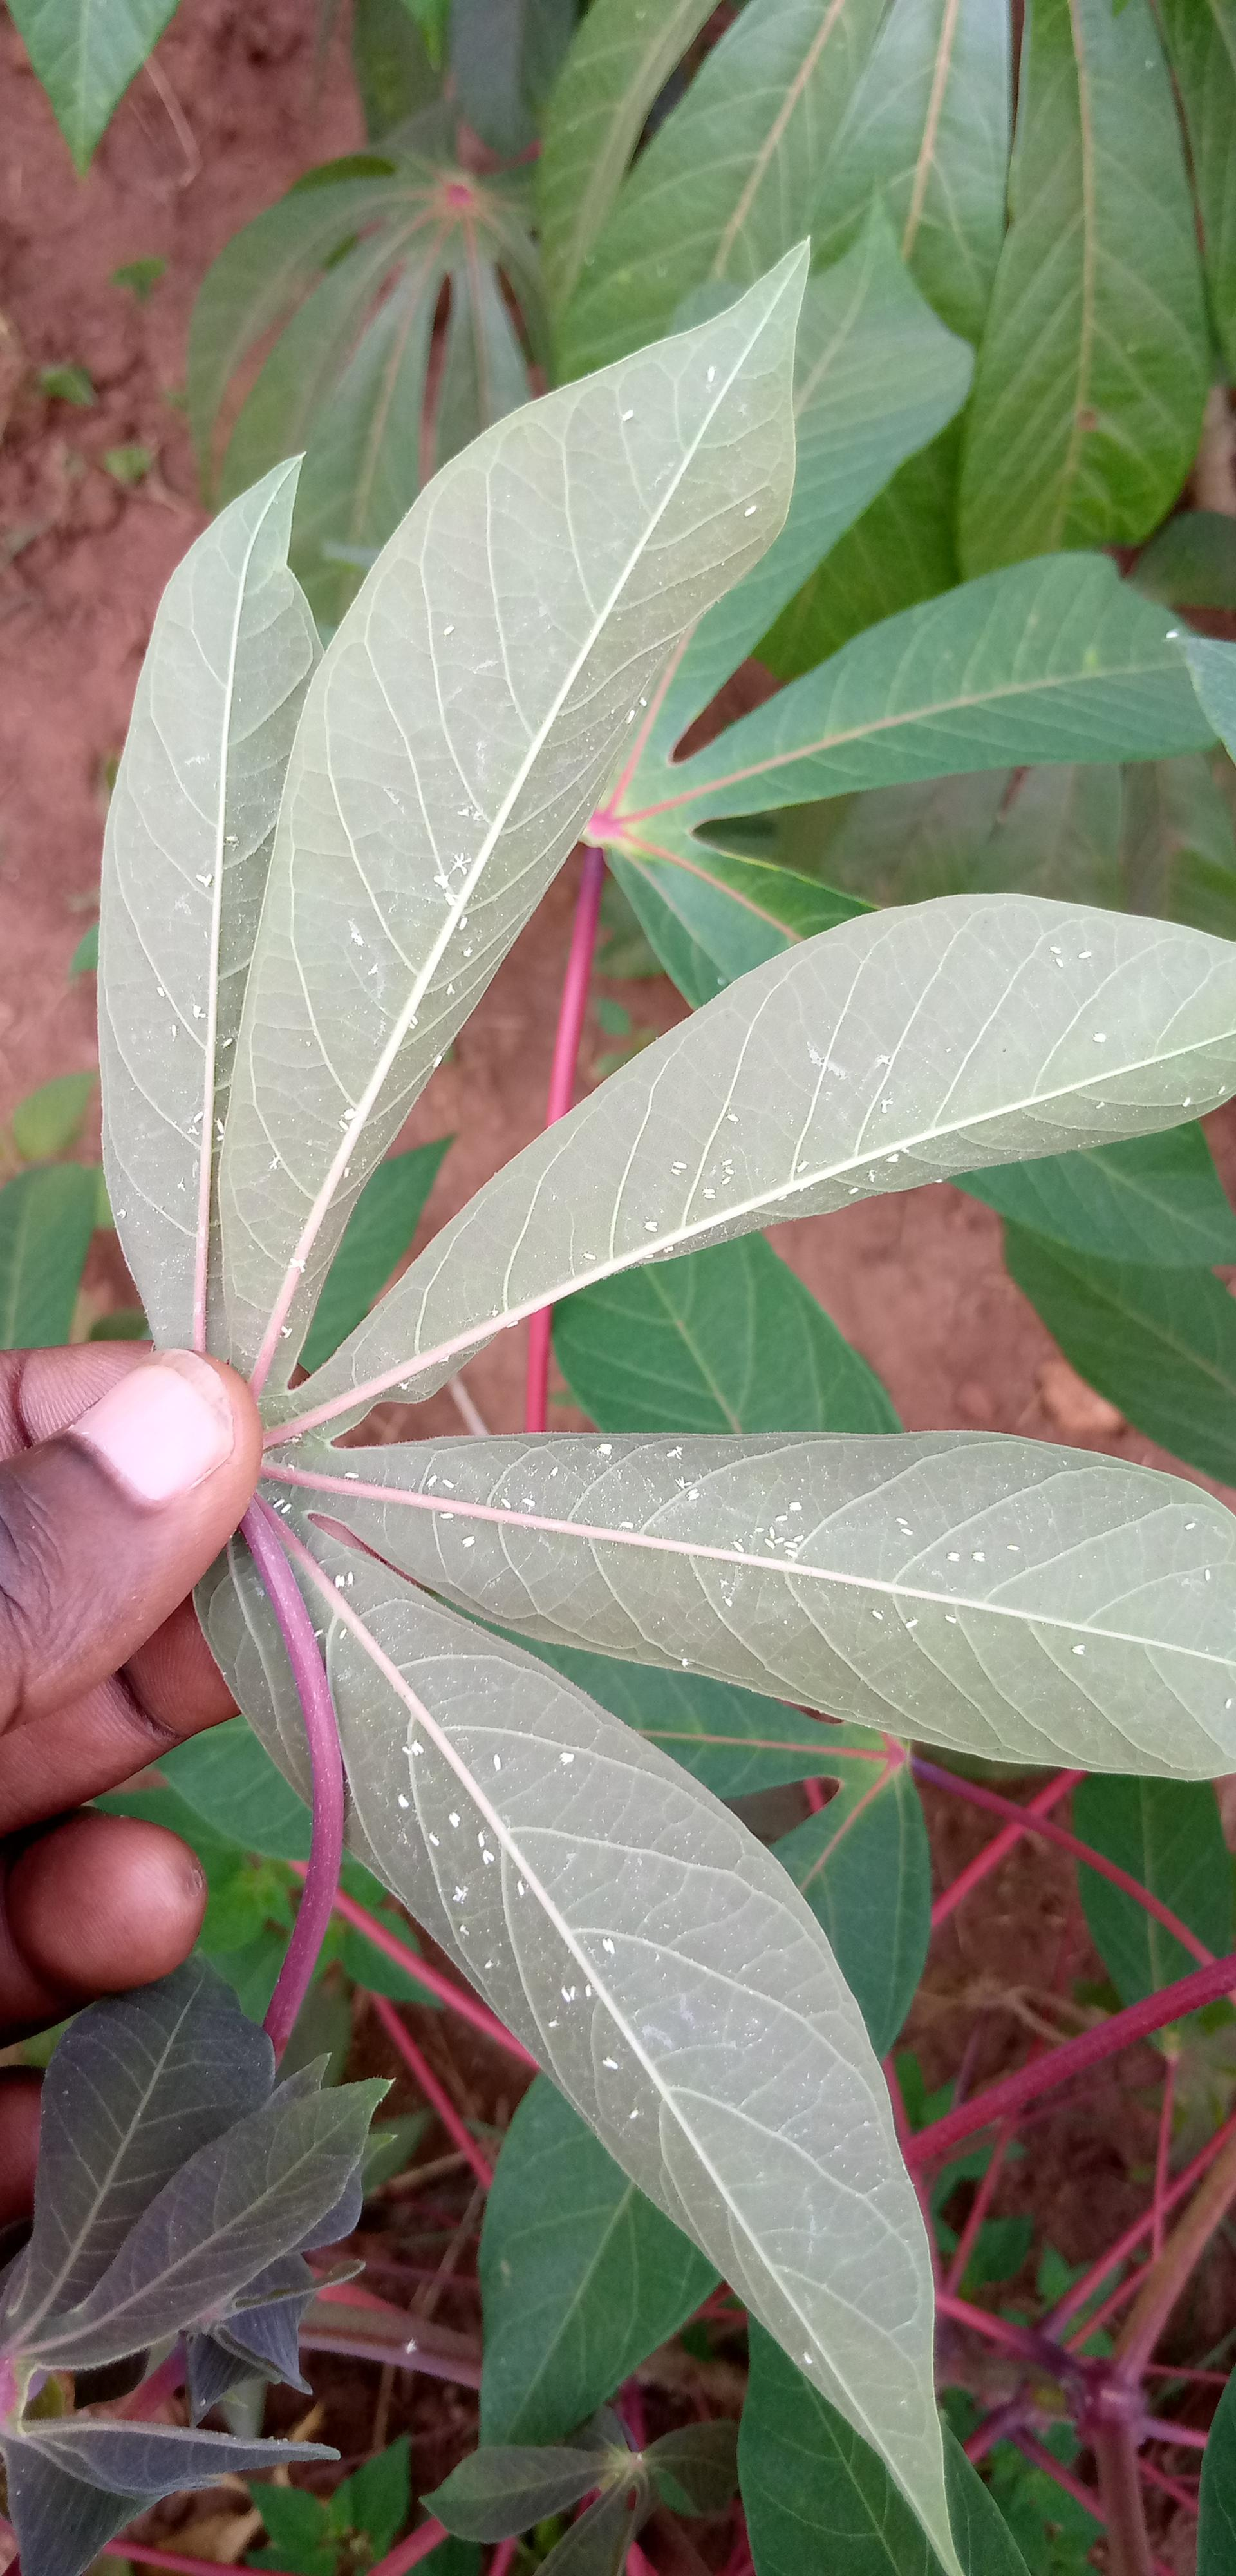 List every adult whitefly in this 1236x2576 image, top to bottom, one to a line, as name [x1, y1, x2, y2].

whitefly [704, 365, 721, 384]
whitefly [619, 407, 635, 424]
whitefly [740, 503, 759, 518]
whitefly [442, 623, 458, 642]
whitefly [1164, 626, 1181, 640]
whitefly [637, 695, 648, 708]
whitefly [625, 708, 637, 724]
whitefly [456, 805, 469, 818]
whitefly [471, 810, 484, 823]
whitefly [224, 833, 241, 846]
whitefly [449, 851, 473, 875]
whitefly [194, 872, 205, 883]
whitefly [433, 872, 451, 888]
whitefly [204, 873, 214, 887]
whitefly [444, 891, 458, 907]
whitefly [458, 915, 468, 932]
whitefly [350, 932, 366, 947]
whitefly [1047, 943, 1062, 954]
whitefly [462, 945, 474, 959]
whitefly [1075, 949, 1094, 961]
whitefly [1053, 956, 1066, 969]
whitefly [366, 962, 381, 977]
whitefly [444, 981, 456, 997]
whitefly [156, 985, 166, 998]
whitefly [192, 1003, 208, 1021]
whitefly [410, 1016, 420, 1025]
whitefly [408, 1022, 415, 1030]
whitefly [171, 1023, 178, 1039]
whitefly [1093, 1031, 1107, 1037]
whitefly [222, 1036, 234, 1050]
whitefly [1092, 1036, 1105, 1043]
whitefly [431, 1052, 442, 1068]
whitefly [876, 1052, 892, 1066]
whitefly [1216, 1084, 1228, 1095]
whitefly [879, 1095, 896, 1114]
whitefly [1181, 1095, 1191, 1108]
whitefly [1094, 1100, 1106, 1110]
whitefly [344, 1108, 355, 1115]
whitefly [192, 1110, 204, 1123]
whitefly [345, 1110, 359, 1121]
whitefly [724, 1112, 740, 1124]
whitefly [213, 1118, 225, 1133]
whitefly [337, 1119, 350, 1132]
whitefly [186, 1124, 200, 1137]
whitefly [216, 1135, 224, 1142]
whitefly [884, 1153, 901, 1164]
whitefly [267, 1153, 283, 1172]
whitefly [721, 1157, 734, 1166]
whitefly [794, 1159, 810, 1173]
whitefly [673, 1160, 688, 1170]
whitefly [343, 1165, 351, 1179]
whitefly [723, 1166, 735, 1176]
whitefly [669, 1168, 682, 1176]
whitefly [866, 1168, 877, 1186]
whitefly [720, 1175, 733, 1186]
whitefly [847, 1186, 859, 1195]
whitefly [701, 1187, 716, 1194]
whitefly [704, 1193, 716, 1200]
whitefly [115, 1207, 127, 1221]
whitefly [643, 1220, 657, 1227]
whitefly [644, 1225, 658, 1233]
whitefly [662, 1245, 675, 1253]
whitefly [581, 1251, 597, 1262]
whitefly [643, 1253, 655, 1259]
whitefly [287, 1256, 306, 1274]
whitefly [506, 1320, 519, 1331]
whitefly [281, 1325, 288, 1334]
whitefly [284, 1327, 293, 1338]
whitefly [398, 1382, 411, 1392]
whitefly [599, 1443, 612, 1450]
whitefly [675, 1444, 684, 1455]
whitefly [597, 1447, 611, 1456]
whitefly [666, 1448, 683, 1461]
whitefly [549, 1464, 559, 1477]
whitefly [344, 1471, 362, 1480]
whitefly [426, 1473, 438, 1489]
whitefly [673, 1473, 693, 1490]
whitefly [441, 1477, 456, 1490]
whitefly [688, 1488, 699, 1496]
whitefly [688, 1492, 701, 1502]
whitefly [520, 1496, 536, 1508]
whitefly [500, 1497, 512, 1510]
whitefly [272, 1498, 285, 1508]
whitefly [788, 1500, 800, 1505]
whitefly [280, 1503, 293, 1514]
whitefly [789, 1505, 803, 1511]
whitefly [438, 1511, 454, 1521]
whitefly [774, 1514, 788, 1522]
whitefly [894, 1516, 909, 1526]
whitefly [619, 1519, 634, 1529]
whitefly [1184, 1520, 1196, 1531]
whitefly [769, 1525, 776, 1539]
whitefly [753, 1526, 765, 1534]
whitefly [900, 1527, 914, 1537]
whitefly [792, 1533, 805, 1543]
whitefly [462, 1535, 475, 1544]
whitefly [774, 1536, 787, 1545]
whitefly [763, 1537, 774, 1549]
whitefly [464, 1539, 476, 1549]
whitefly [731, 1539, 746, 1554]
whitefly [783, 1540, 798, 1549]
whitefly [1006, 1542, 1021, 1551]
whitefly [783, 1548, 799, 1559]
whitefly [971, 1551, 985, 1557]
whitefly [947, 1551, 960, 1557]
whitefly [946, 1556, 959, 1562]
whitefly [973, 1556, 986, 1562]
whitefly [1204, 1567, 1211, 1583]
whitefly [347, 1569, 355, 1587]
whitefly [335, 1573, 341, 1590]
whitefly [340, 1575, 344, 1589]
whitefly [724, 1595, 735, 1609]
whitefly [870, 1609, 885, 1622]
whitefly [944, 1612, 957, 1625]
whitefly [905, 1616, 919, 1629]
whitefly [312, 1625, 324, 1638]
whitefly [338, 1625, 349, 1640]
whitefly [1071, 1644, 1085, 1651]
whitefly [1072, 1648, 1084, 1656]
whitefly [679, 1656, 693, 1669]
whitefly [1222, 1697, 1233, 1712]
whitefly [413, 1741, 425, 1755]
whitefly [411, 1743, 419, 1757]
whitefly [401, 1745, 412, 1756]
whitefly [558, 1751, 576, 1757]
whitefly [492, 1752, 503, 1772]
whitefly [561, 1757, 574, 1764]
whitefly [397, 1792, 413, 1810]
whitefly [451, 1812, 460, 1823]
whitefly [449, 1814, 458, 1828]
whitefly [476, 1830, 486, 1848]
whitefly [427, 1831, 440, 1848]
whitefly [483, 1849, 495, 1862]
whitefly [482, 1852, 489, 1866]
whitefly [514, 1878, 529, 1897]
whitefly [451, 1884, 468, 1904]
whitefly [458, 1924, 471, 1938]
whitefly [600, 1937, 610, 1953]
whitefly [606, 1937, 617, 1955]
whitefly [482, 1958, 496, 1971]
whitefly [584, 1983, 594, 1999]
whitefly [560, 1984, 570, 2002]
whitefly [570, 1985, 576, 2001]
whitefly [546, 2018, 561, 2029]
whitefly [601, 2055, 619, 2070]
whitefly [626, 2107, 641, 2121]
whitefly [402, 2334, 423, 2358]
whitefly [801, 2349, 815, 2366]